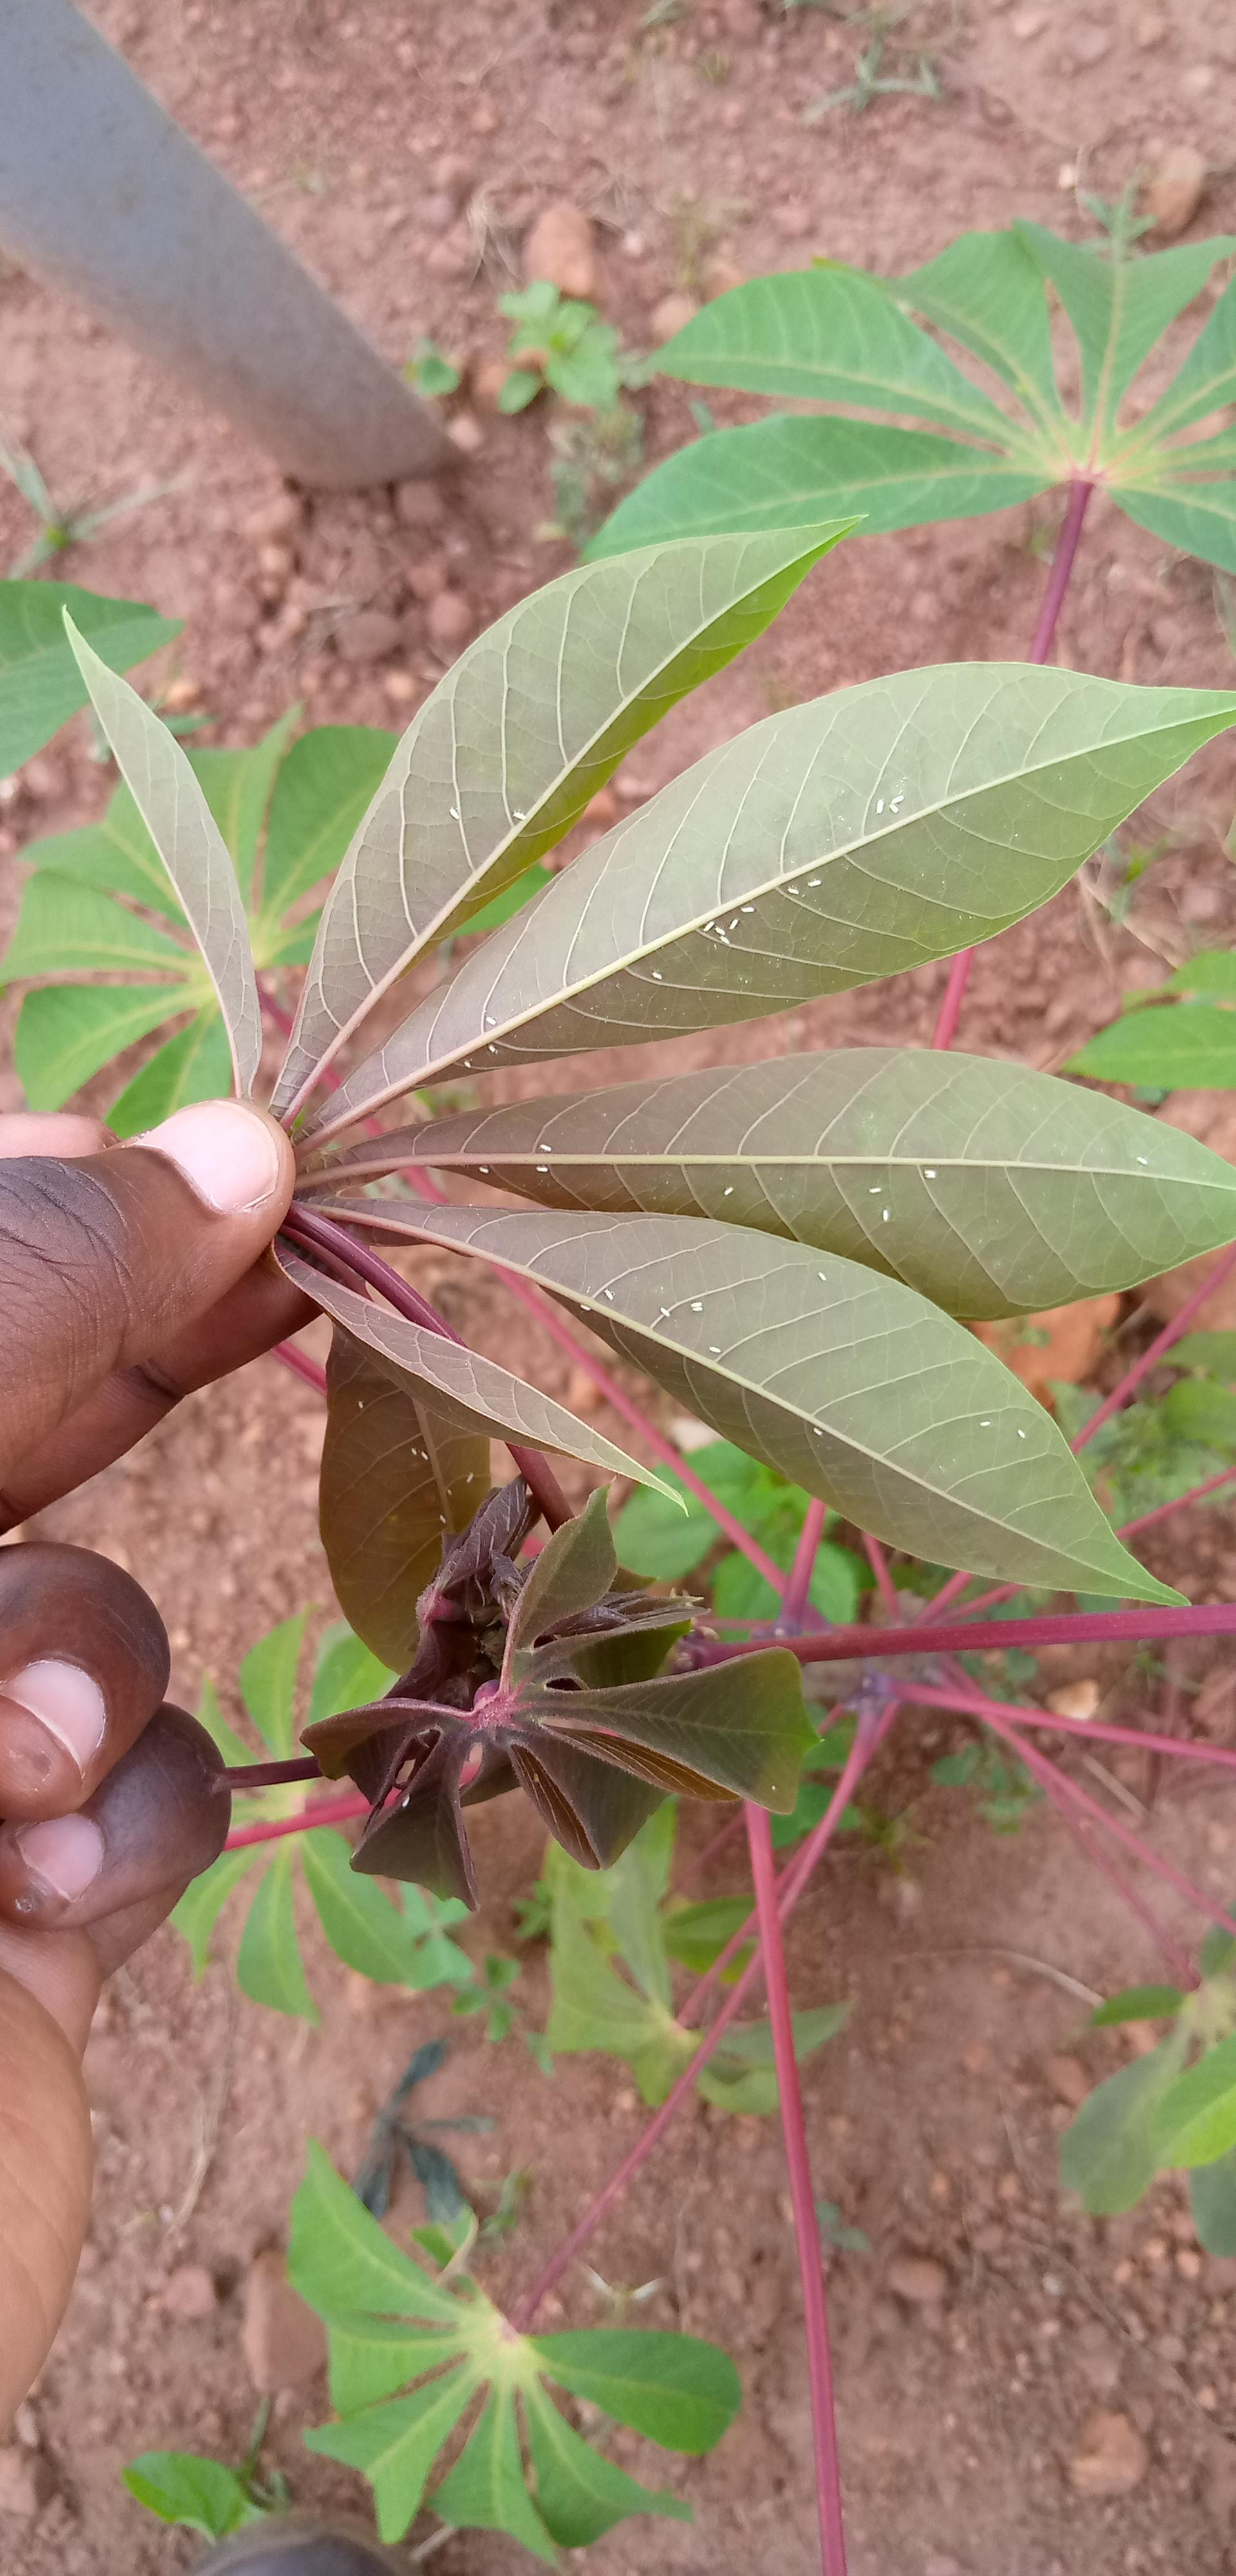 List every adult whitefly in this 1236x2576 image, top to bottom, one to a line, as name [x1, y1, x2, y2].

whitefly [890, 794, 906, 804]
whitefly [874, 797, 885, 816]
whitefly [888, 802, 901, 815]
whitefly [449, 806, 462, 822]
whitefly [510, 809, 530, 823]
whitefly [806, 877, 823, 890]
whitefly [786, 885, 801, 897]
whitefly [739, 905, 756, 916]
whitefly [728, 917, 741, 932]
whitefly [702, 921, 716, 934]
whitefly [713, 925, 726, 936]
whitefly [718, 934, 732, 946]
whitefly [651, 970, 664, 981]
whitefly [484, 1014, 498, 1027]
whitefly [487, 1044, 498, 1054]
whitefly [462, 1059, 473, 1070]
whitefly [537, 1141, 554, 1155]
whitefly [1134, 1153, 1149, 1168]
whitefly [534, 1163, 552, 1175]
whitefly [477, 1165, 490, 1176]
whitefly [921, 1168, 937, 1174]
whitefly [923, 1174, 937, 1179]
whitefly [722, 1184, 737, 1198]
whitefly [866, 1184, 885, 1197]
whitefly [879, 1207, 891, 1225]
whitefly [816, 1269, 829, 1285]
whitefly [603, 1287, 615, 1302]
whitefly [689, 1300, 703, 1307]
whitefly [578, 1302, 595, 1314]
whitefly [657, 1305, 671, 1319]
whitefly [691, 1306, 704, 1313]
whitefly [707, 1344, 723, 1356]
whitefly [357, 1399, 366, 1411]
whitefly [977, 1419, 993, 1429]
whitefly [811, 1425, 825, 1438]
whitefly [1015, 1427, 1029, 1441]
whitefly [409, 1446, 418, 1457]
whitefly [420, 1450, 430, 1462]
whitefly [463, 1470, 476, 1486]
whitefly [445, 1488, 454, 1498]
whitefly [438, 1511, 450, 1525]